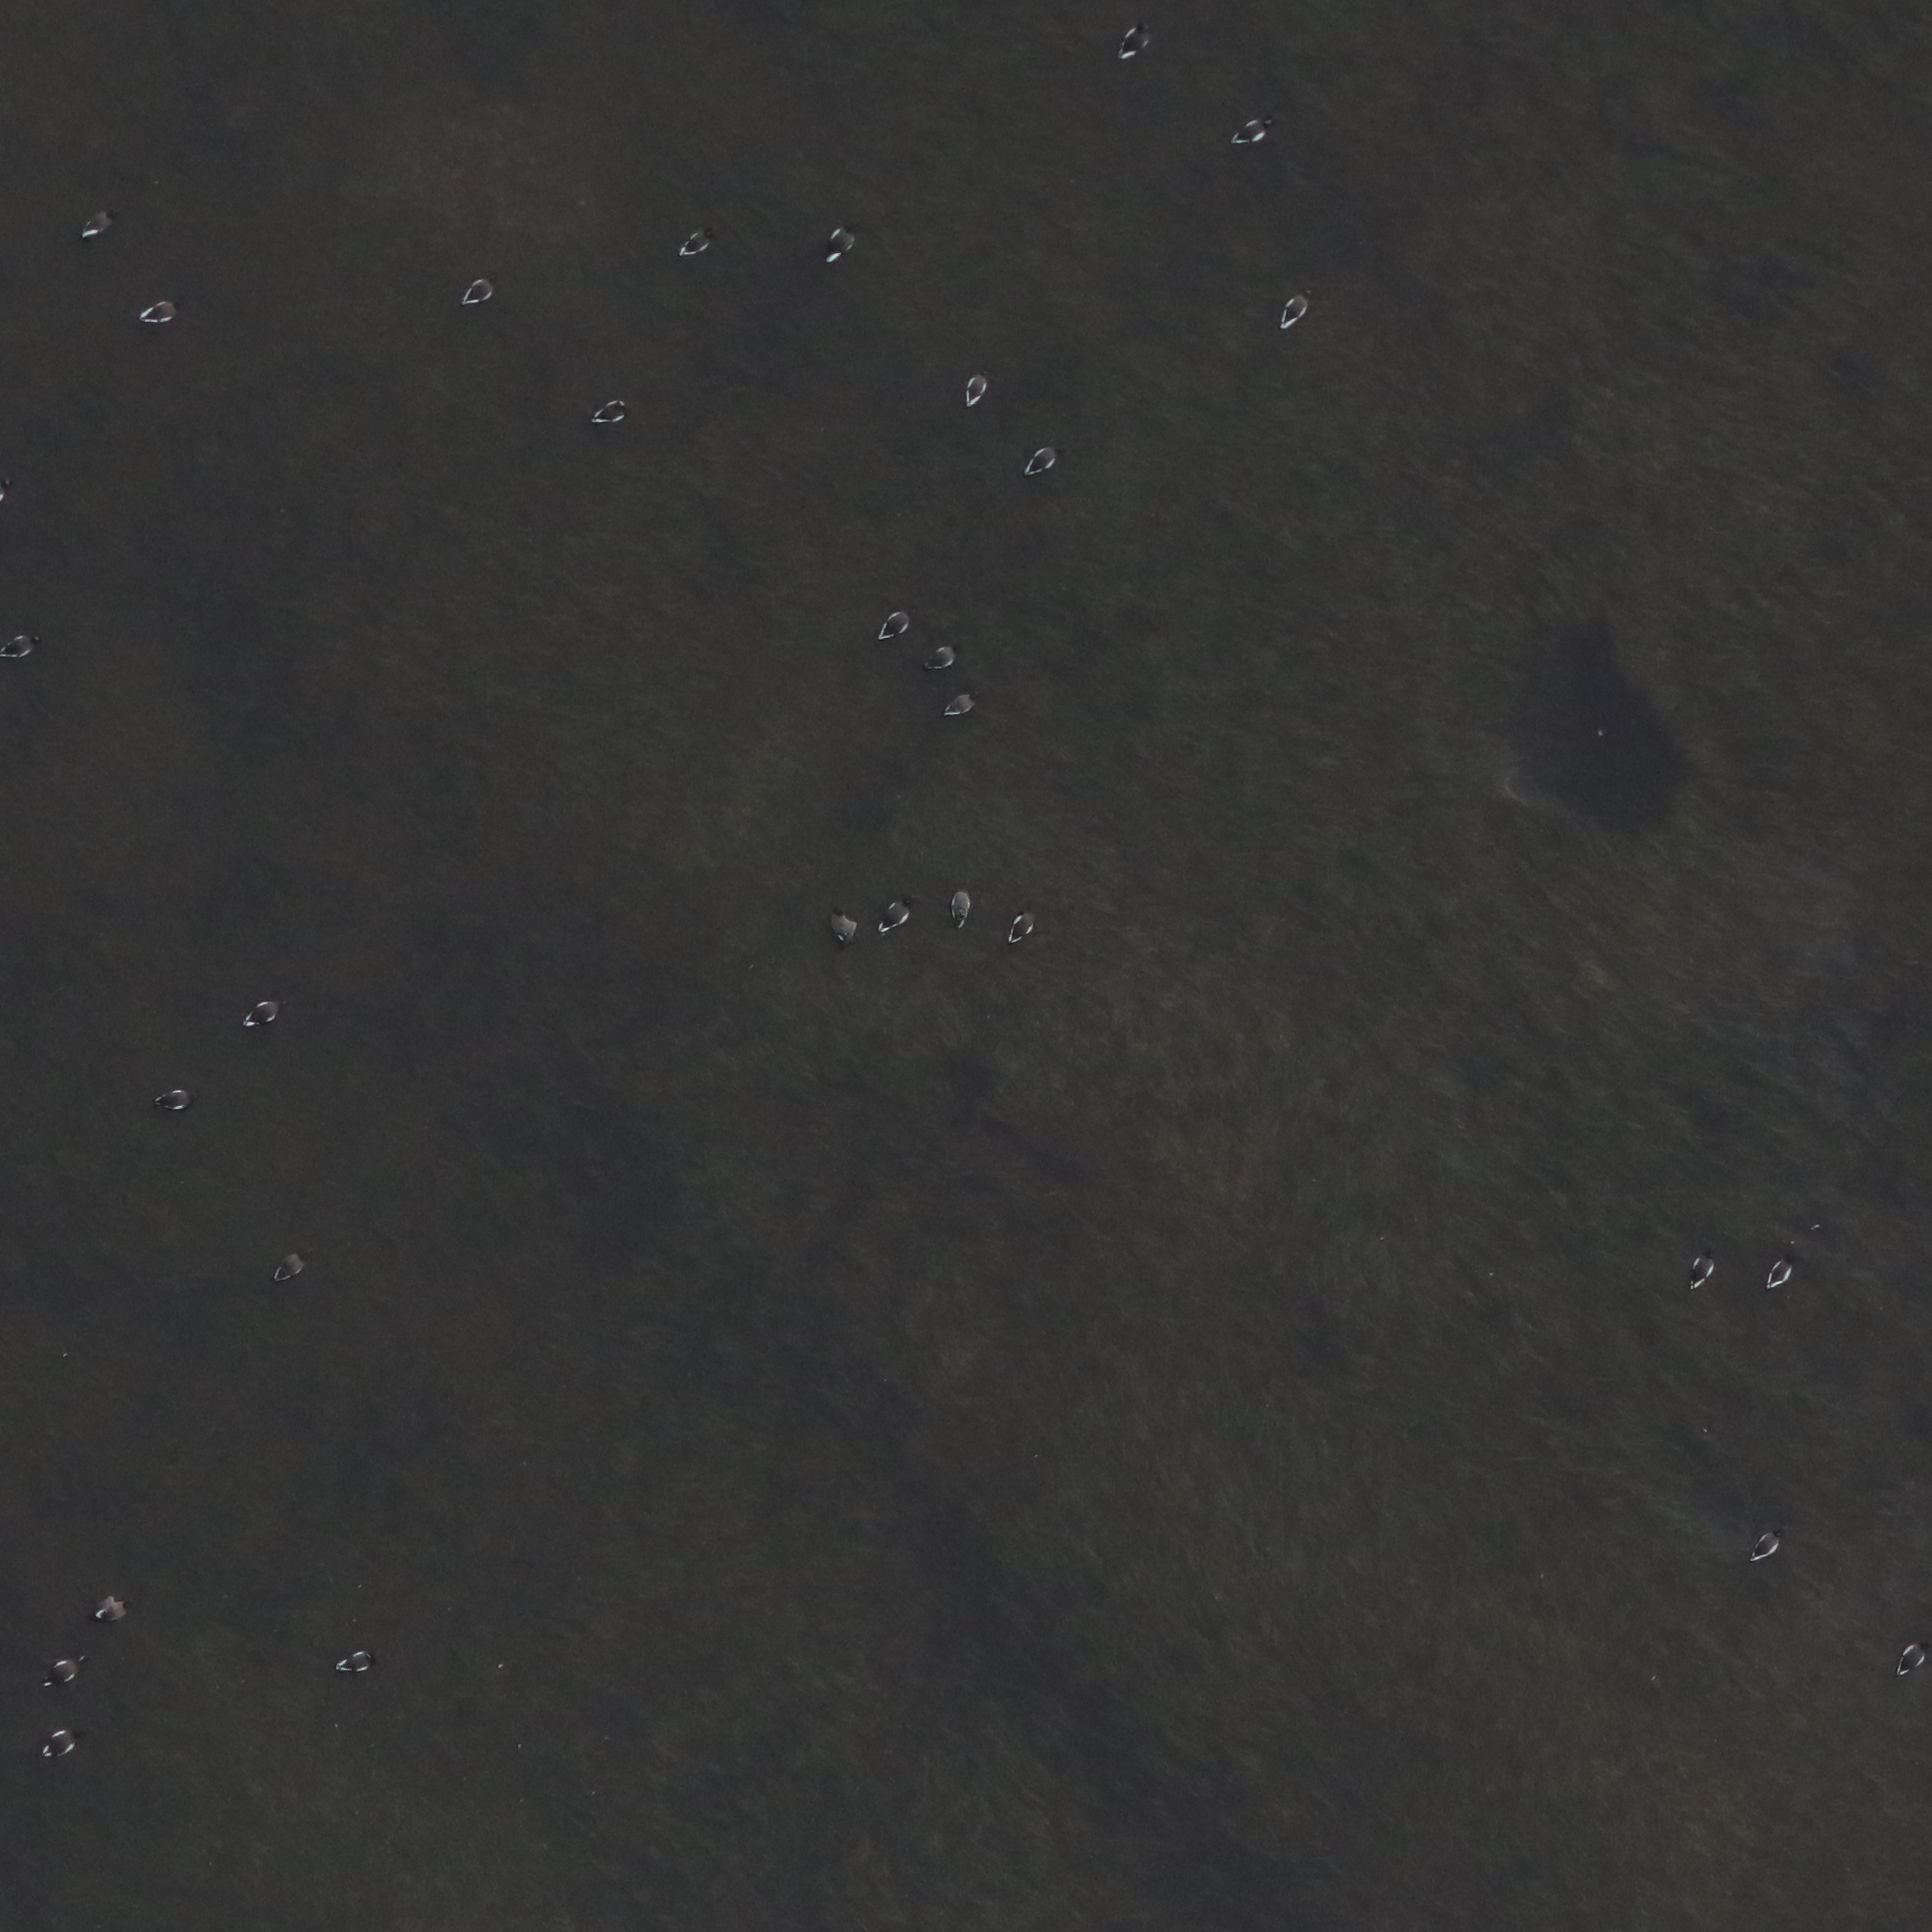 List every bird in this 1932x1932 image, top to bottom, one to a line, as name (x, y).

brant (1137, 40)
brant (1252, 132)
brant (98, 219)
brant (843, 241)
brant (700, 247)
brant (479, 290)
brant (1295, 310)
brant (158, 313)
brant (974, 388)
brant (611, 414)
brant (1043, 460)
brant (896, 626)
brant (10, 648)
brant (942, 659)
brant (962, 704)
brant (962, 906)
brant (896, 913)
brant (1022, 927)
brant (845, 929)
brant (270, 1012)
brant (176, 1102)
brant (290, 1265)
brant (1701, 1267)
brant (1777, 1273)
brant (1764, 1542)
brant (115, 1611)
brant (1911, 1658)
brant (357, 1663)
brant (64, 1673)
brant (60, 1743)